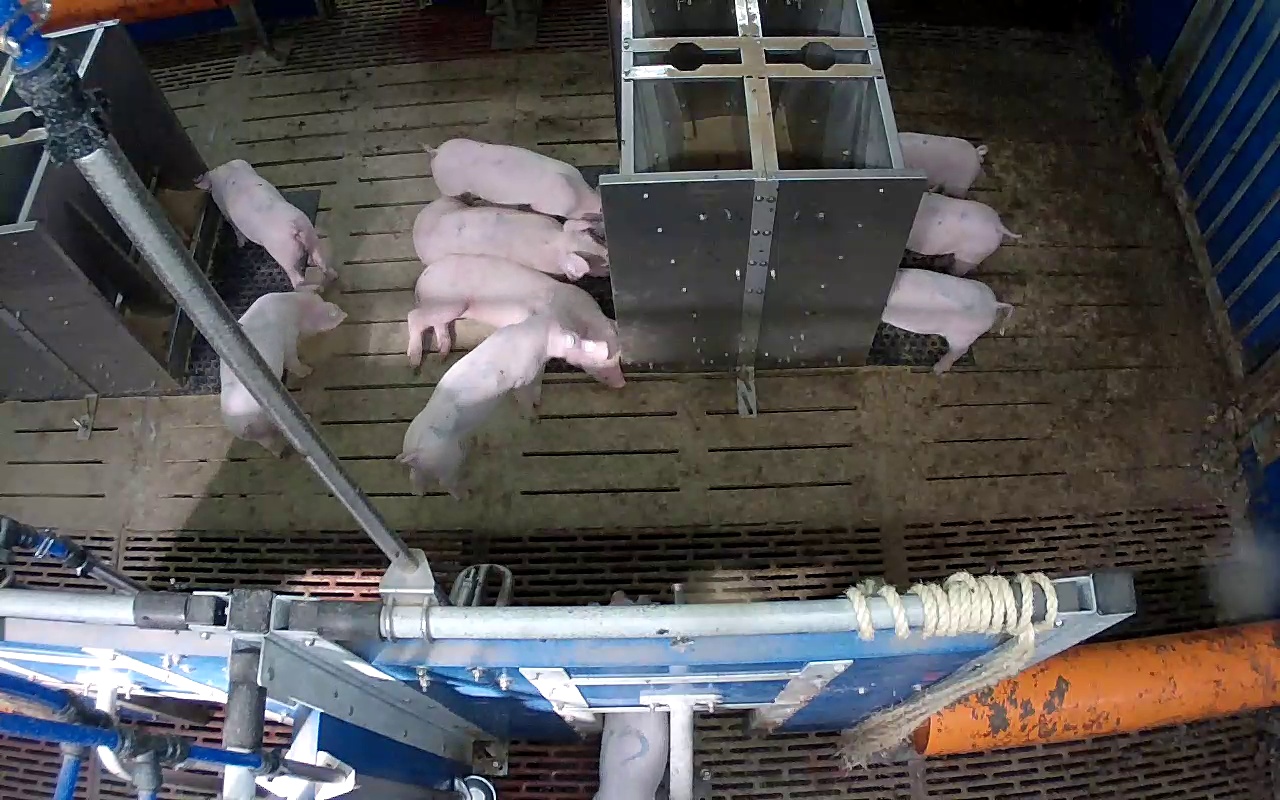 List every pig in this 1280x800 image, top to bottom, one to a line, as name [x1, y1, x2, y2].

pig [898, 131, 990, 200]
pig [416, 139, 607, 239]
pig [194, 159, 340, 290]
pig [903, 191, 1026, 280]
pig [414, 195, 613, 282]
pig [404, 257, 629, 389]
pig [880, 266, 1018, 376]
pig [220, 282, 349, 459]
pig [394, 293, 582, 500]
pig [586, 589, 669, 799]